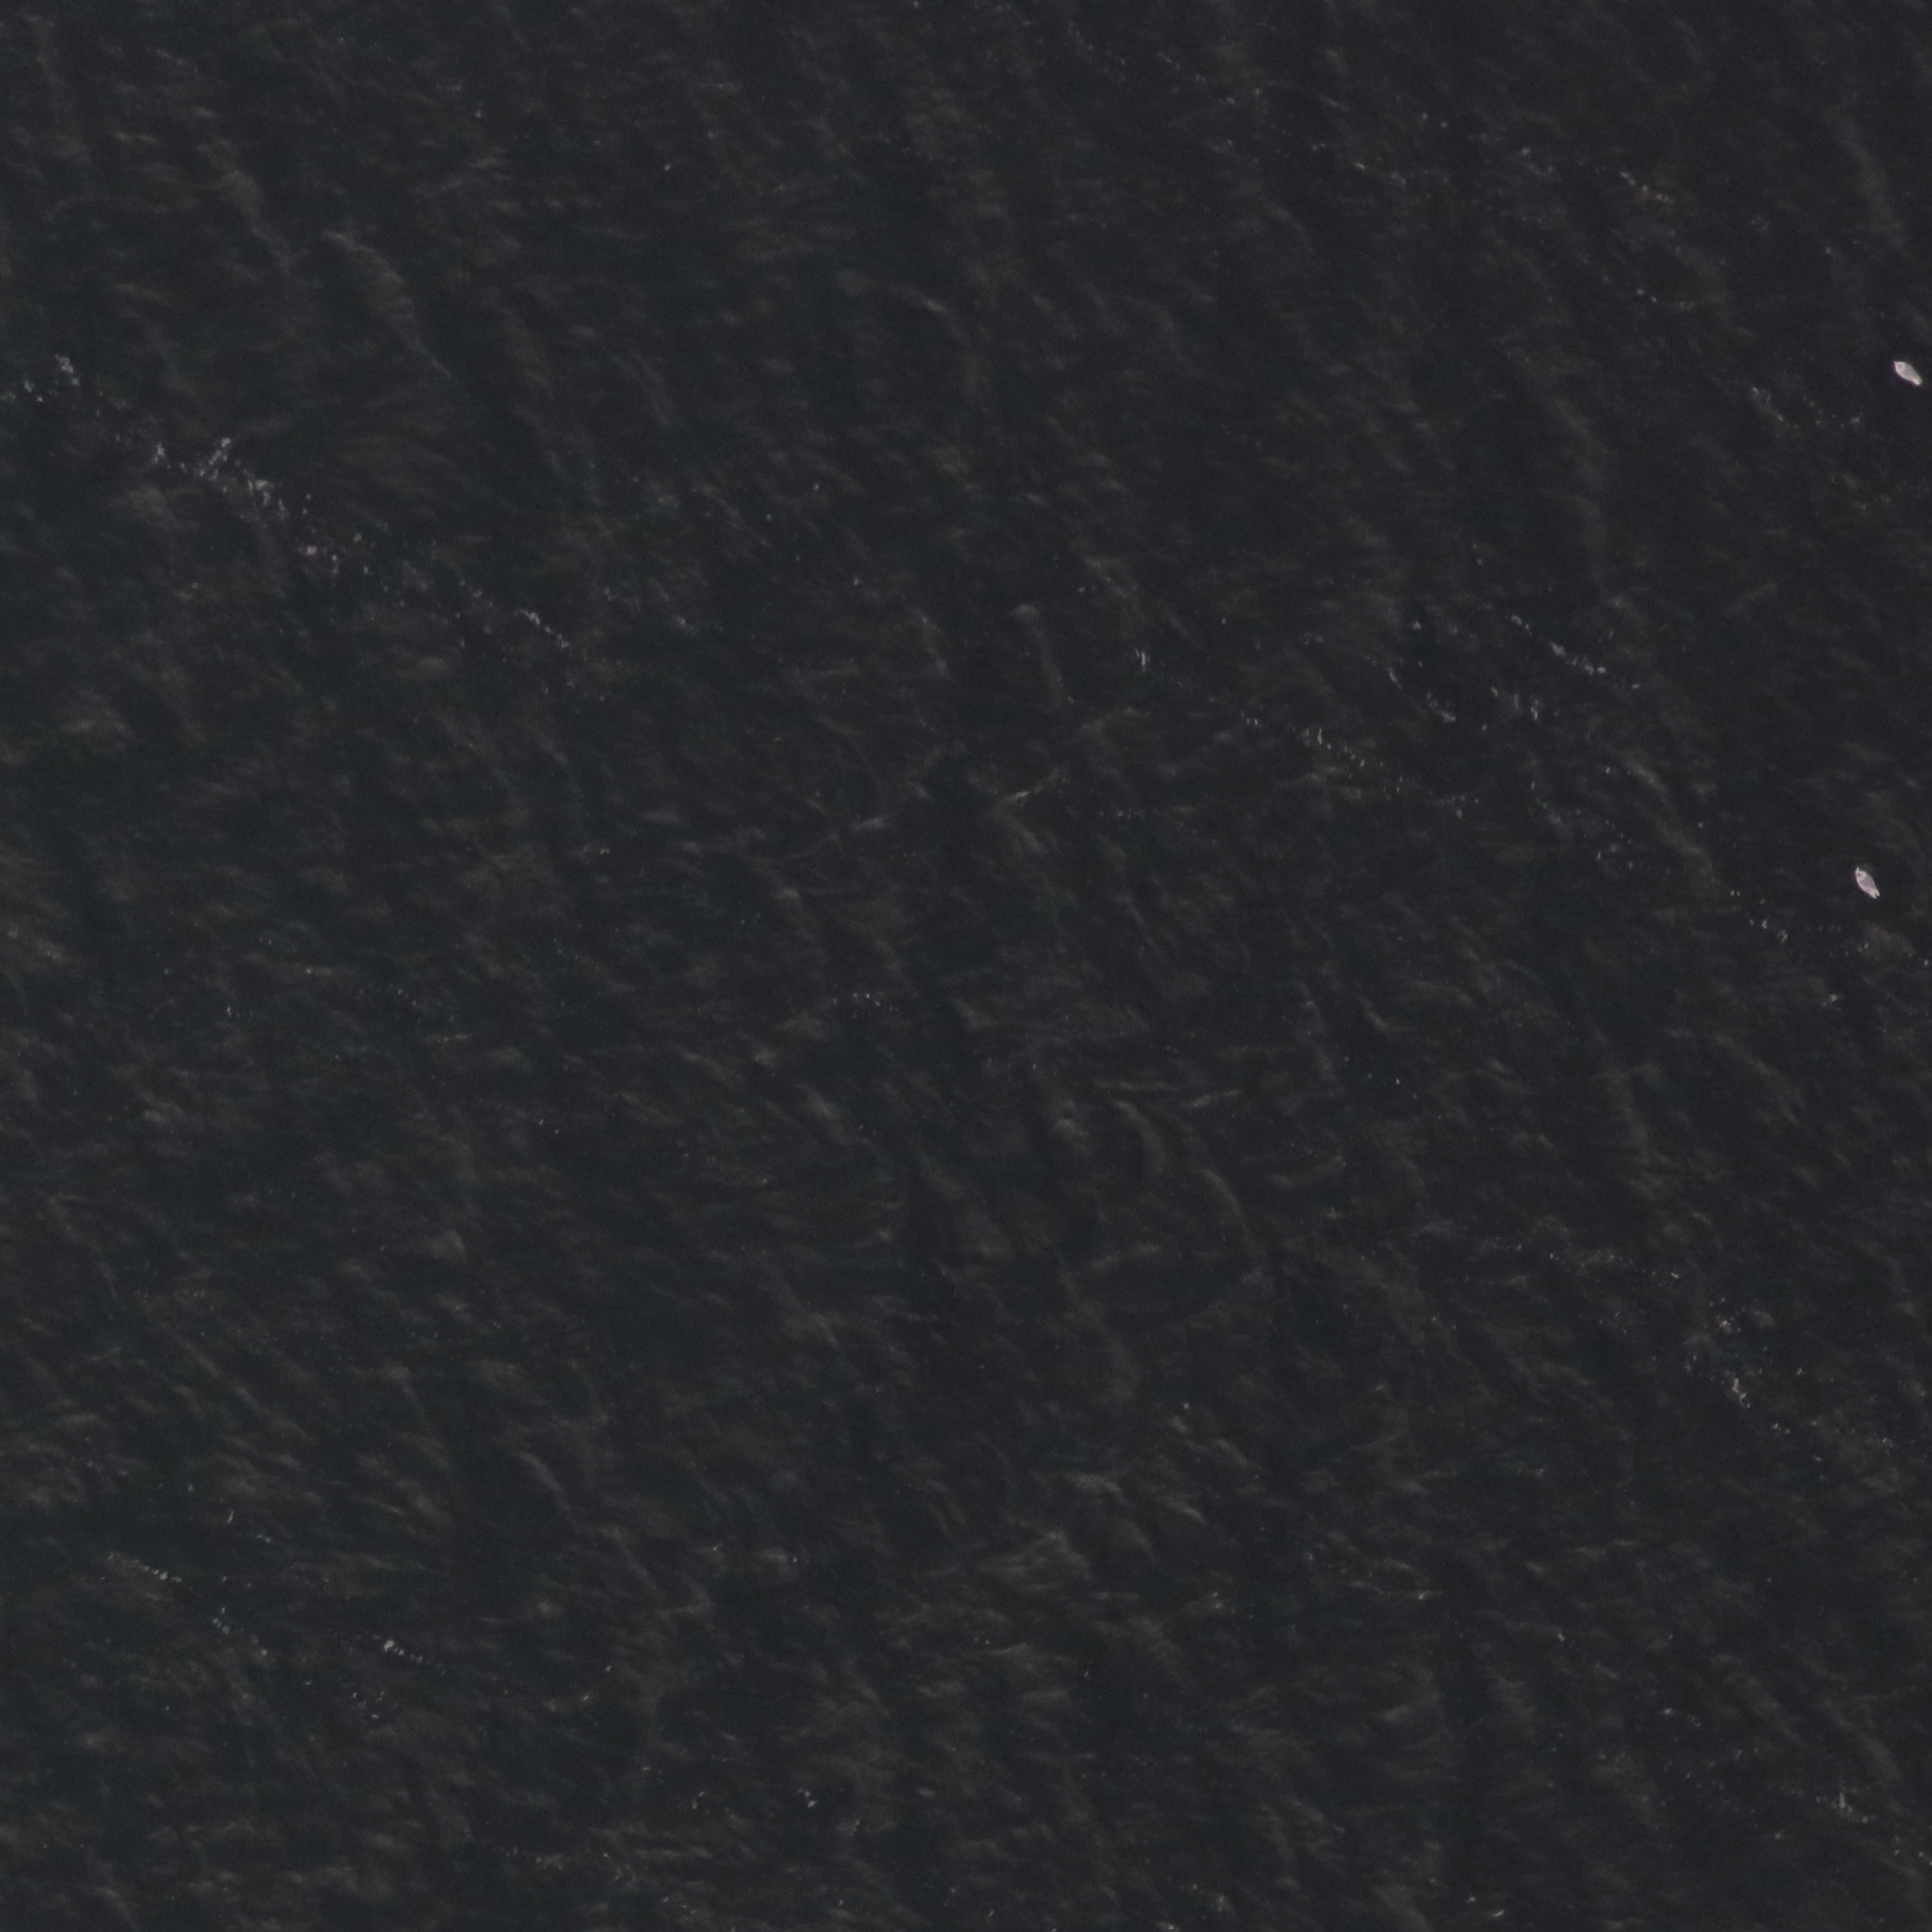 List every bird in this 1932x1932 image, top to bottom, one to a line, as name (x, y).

gull (1907, 373)
gull (1866, 883)